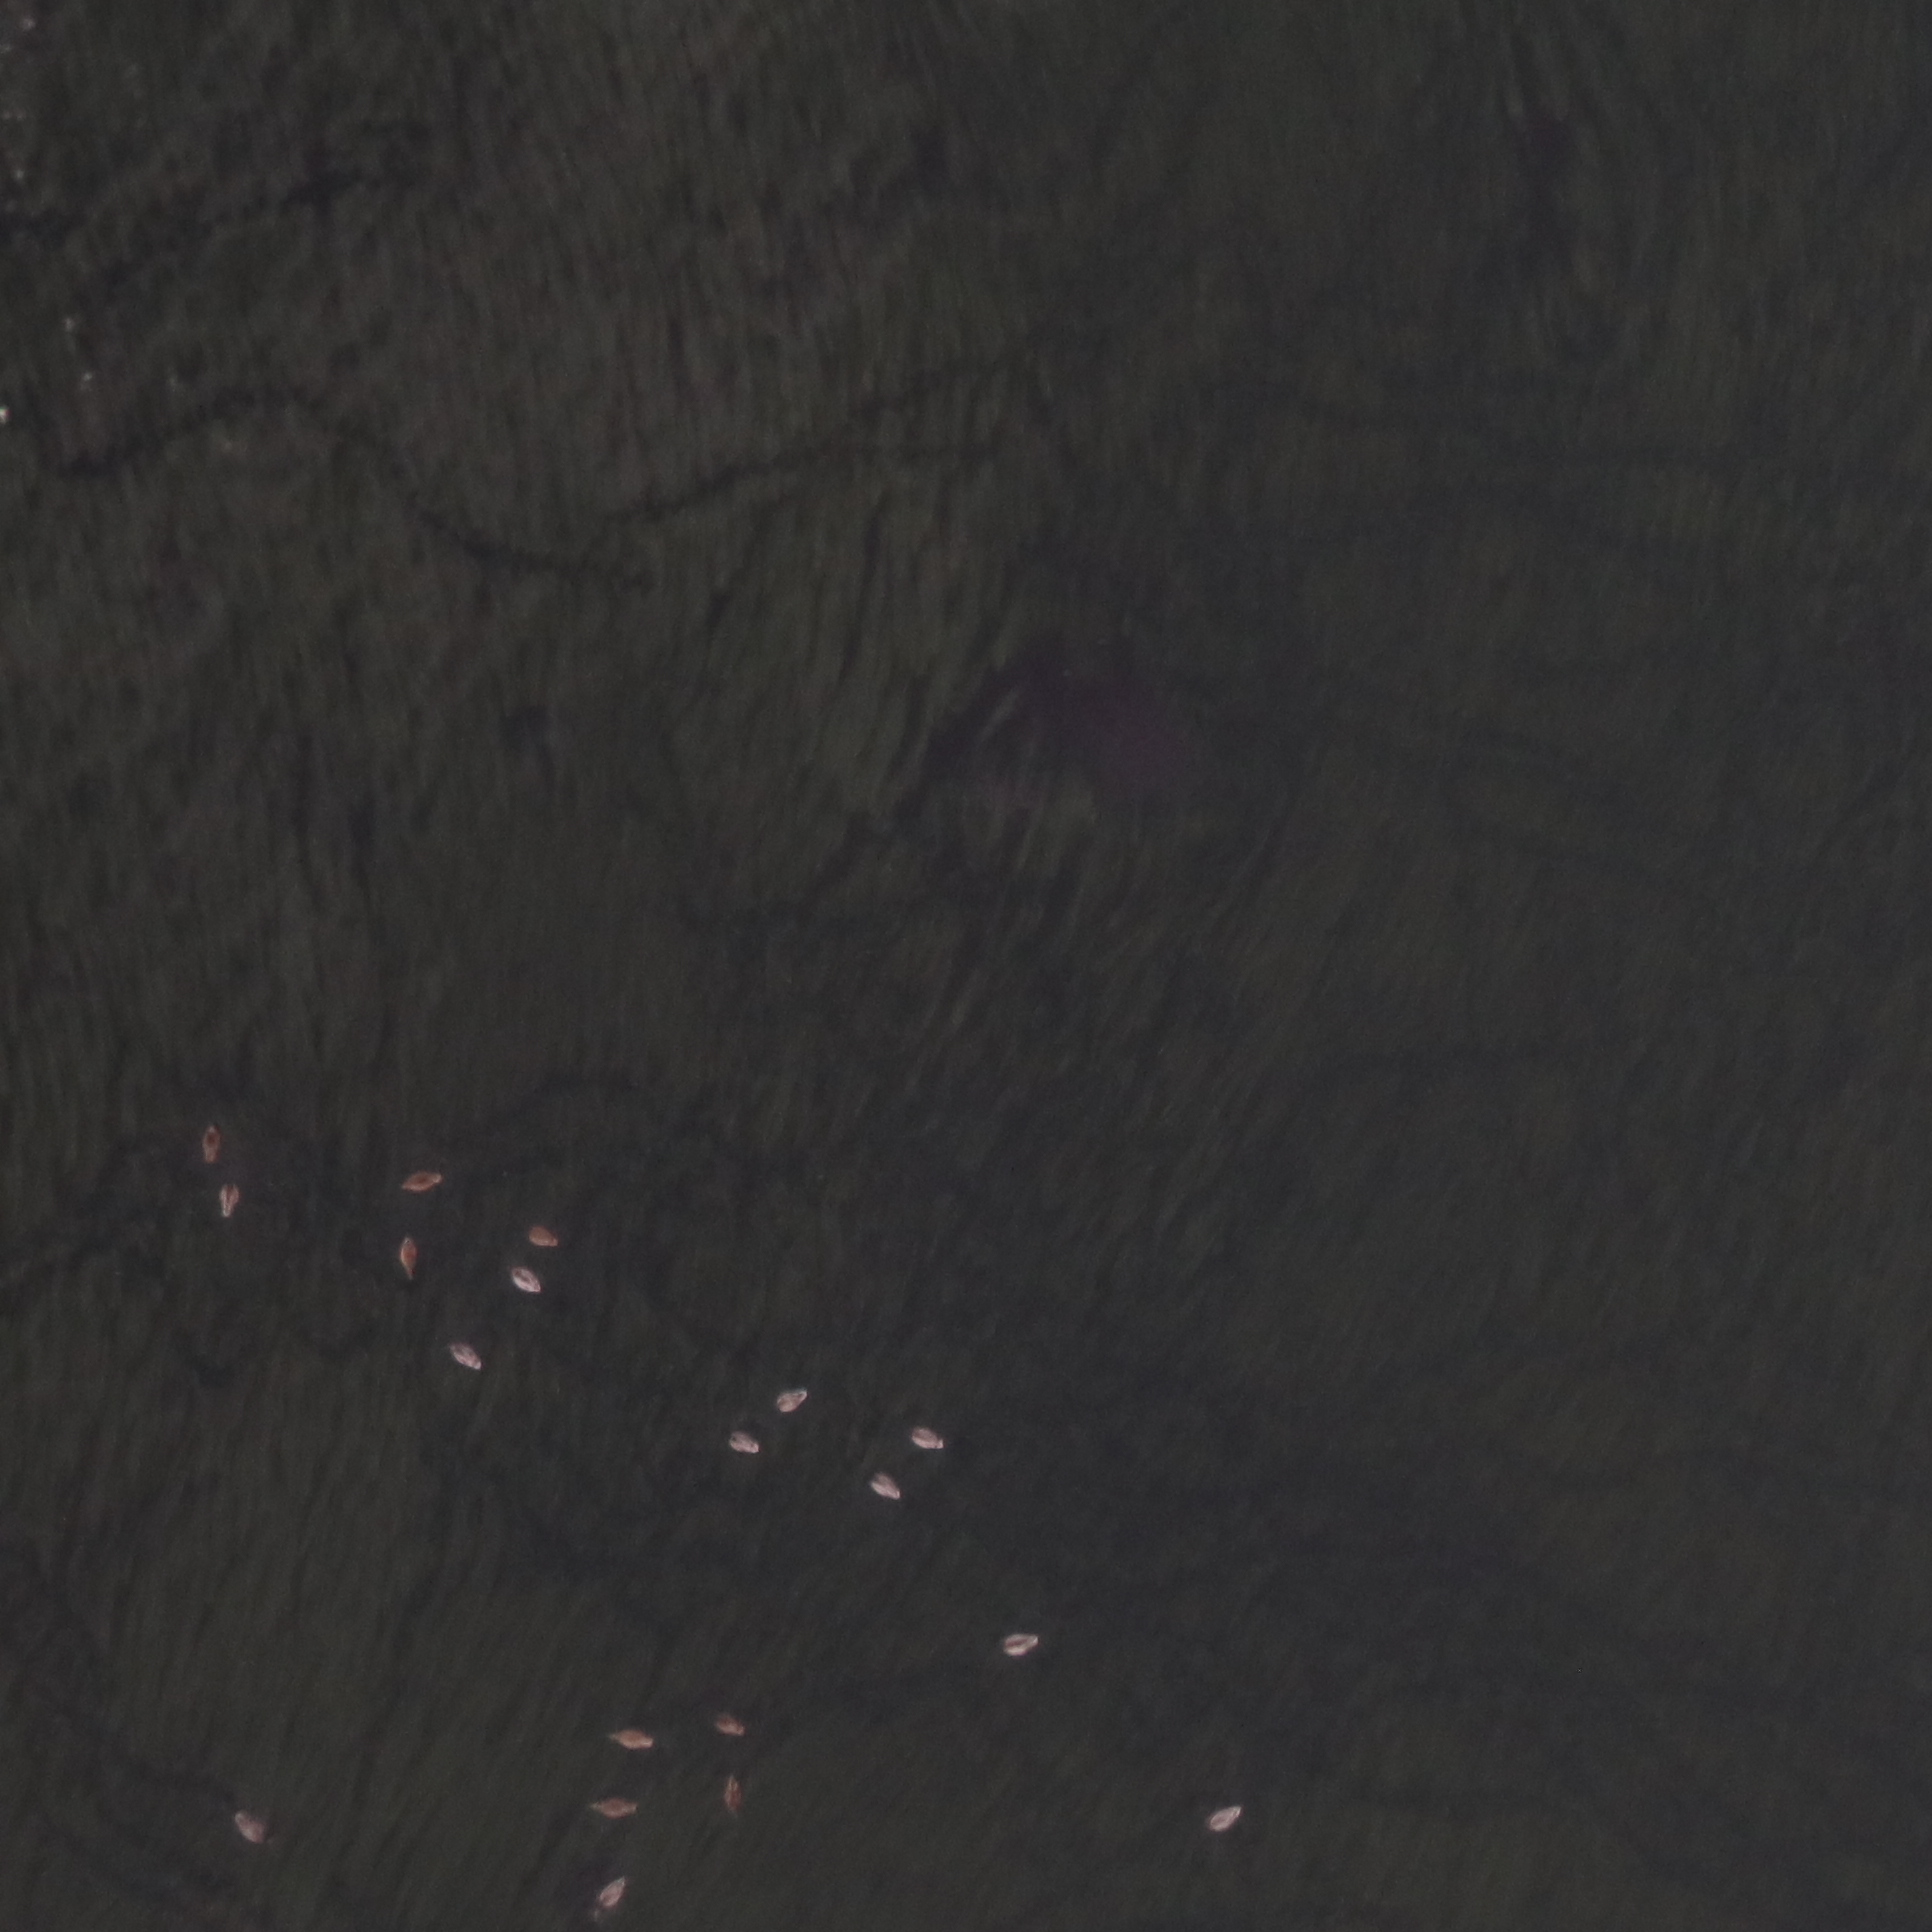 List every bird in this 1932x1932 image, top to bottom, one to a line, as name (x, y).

other bird (209, 1139)
other bird (413, 1181)
other bird (227, 1198)
other bird (547, 1237)
other bird (407, 1263)
other bird (525, 1280)
other bird (461, 1352)
other bird (789, 1402)
other bird (739, 1437)
other bird (926, 1438)
other bird (881, 1483)
other bird (1013, 1647)
other bird (729, 1726)
other bird (626, 1740)
other bird (736, 1796)
other bird (620, 1809)
other bird (1225, 1821)
other bird (251, 1826)
other bird (614, 1891)